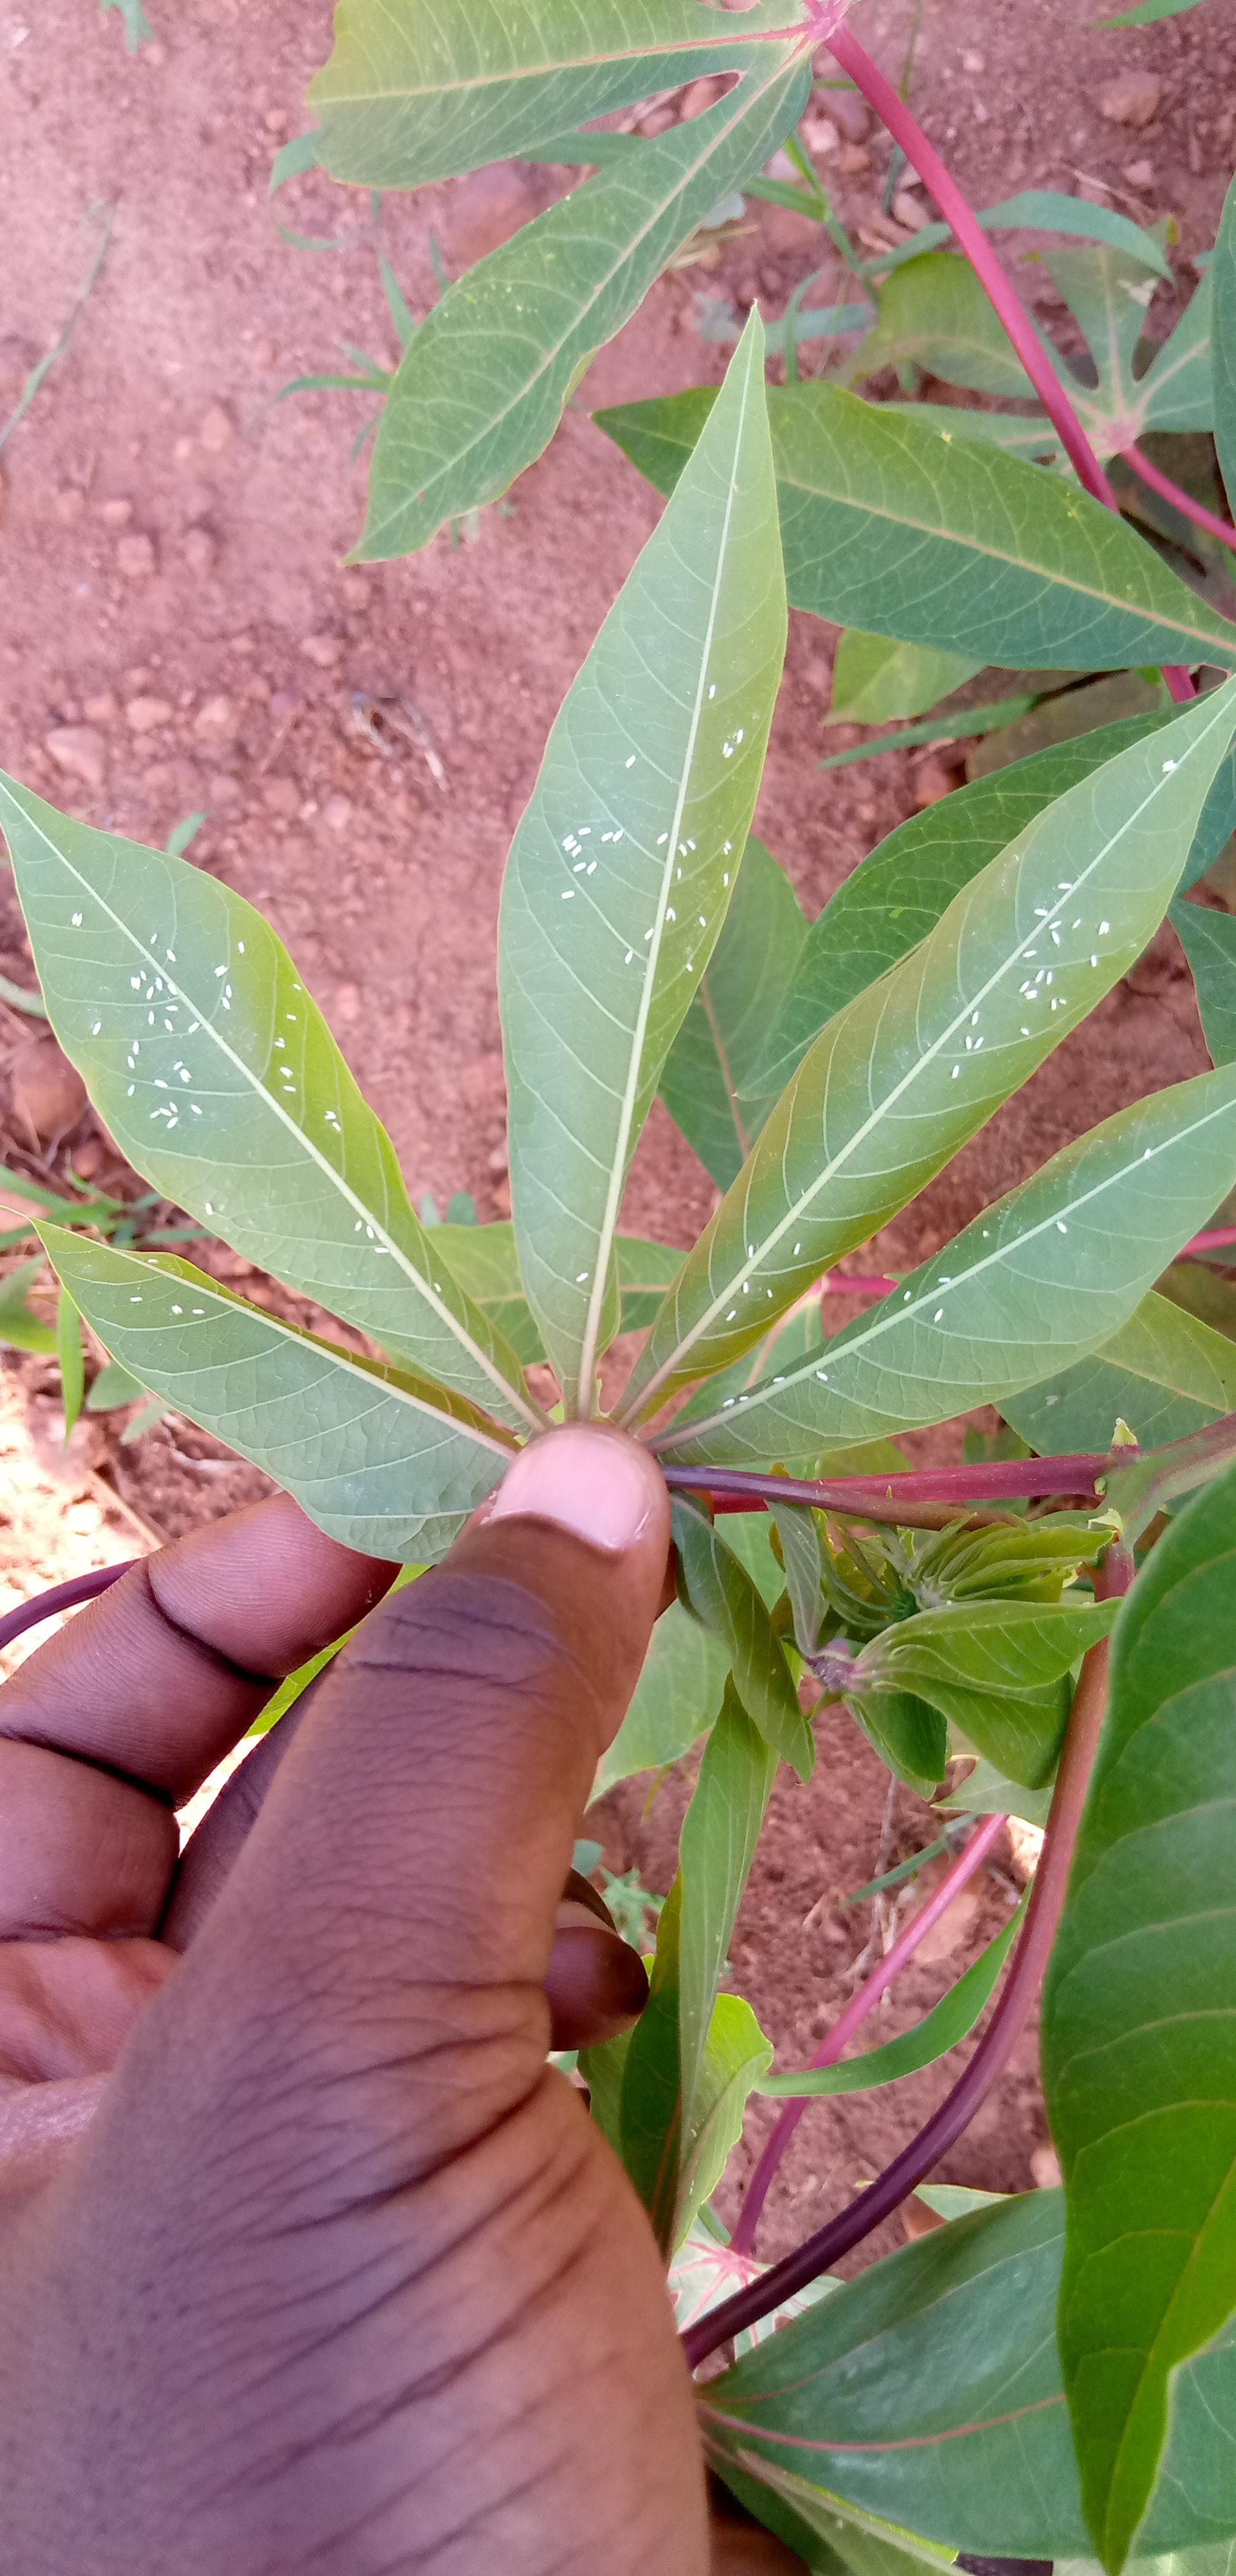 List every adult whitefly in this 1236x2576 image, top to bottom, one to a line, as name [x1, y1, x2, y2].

whitefly [706, 682, 716, 702]
whitefly [733, 726, 745, 746]
whitefly [721, 740, 729, 756]
whitefly [724, 746, 734, 759]
whitefly [623, 752, 639, 770]
whitefly [1161, 759, 1174, 769]
whitefly [1161, 762, 1177, 775]
whitefly [576, 825, 593, 837]
whitefly [612, 828, 624, 842]
whitefly [600, 831, 614, 843]
whitefly [655, 831, 669, 846]
whitefly [561, 834, 576, 848]
whitefly [686, 837, 697, 851]
whitefly [564, 839, 577, 853]
whitefly [724, 840, 733, 851]
whitefly [570, 843, 583, 858]
whitefly [677, 843, 688, 858]
whitefly [722, 846, 729, 857]
whitefly [586, 860, 599, 875]
whitefly [572, 860, 587, 875]
whitefly [675, 866, 684, 882]
whitefly [721, 871, 731, 889]
whitefly [1056, 880, 1074, 891]
whitefly [559, 889, 577, 902]
whitefly [671, 907, 679, 923]
whitefly [664, 907, 671, 923]
whitefly [1031, 907, 1048, 918]
whitefly [70, 911, 78, 927]
whitefly [76, 912, 84, 927]
whitefly [697, 914, 707, 929]
whitefly [1070, 916, 1083, 931]
whitefly [1048, 920, 1062, 931]
whitefly [1098, 921, 1106, 937]
whitefly [1104, 921, 1111, 935]
whitefly [642, 925, 655, 942]
whitefly [1051, 929, 1062, 947]
whitefly [148, 932, 160, 946]
whitefly [235, 940, 247, 956]
whitefly [165, 947, 179, 963]
whitefly [623, 947, 635, 967]
whitefly [1022, 948, 1039, 960]
whitefly [1089, 954, 1100, 969]
whitefly [683, 963, 695, 975]
whitefly [214, 964, 225, 974]
whitefly [216, 966, 228, 978]
whitefly [1034, 968, 1045, 985]
whitefly [1045, 968, 1054, 989]
whitefly [139, 969, 148, 981]
whitefly [130, 975, 135, 989]
whitefly [135, 975, 142, 992]
whitefly [154, 975, 165, 992]
whitefly [1017, 980, 1031, 995]
whitefly [166, 981, 179, 996]
whitefly [291, 982, 303, 991]
whitefly [225, 983, 234, 999]
whitefly [145, 984, 155, 1002]
whitefly [1023, 989, 1039, 996]
whitefly [1025, 994, 1038, 1002]
whitefly [220, 996, 232, 1010]
whitefly [1058, 996, 1069, 1006]
whitefly [1049, 998, 1058, 1013]
whitefly [164, 1003, 180, 1012]
whitefly [147, 1009, 157, 1027]
whitefly [969, 1010, 980, 1027]
whitefly [285, 1013, 299, 1022]
whitefly [163, 1017, 174, 1032]
whitefly [91, 1019, 102, 1037]
whitefly [187, 1019, 202, 1034]
whitefly [1017, 1025, 1031, 1037]
whitefly [964, 1034, 973, 1052]
whitefly [974, 1034, 987, 1052]
whitefly [276, 1035, 287, 1043]
whitefly [131, 1039, 143, 1057]
whitefly [273, 1041, 286, 1050]
whitefly [125, 1055, 138, 1070]
whitefly [173, 1060, 185, 1071]
whitefly [947, 1063, 962, 1082]
whitefly [277, 1065, 295, 1079]
whitefly [181, 1068, 193, 1079]
whitefly [178, 1070, 189, 1084]
whitefly [153, 1078, 169, 1089]
whitefly [125, 1083, 138, 1098]
whitefly [280, 1084, 299, 1094]
whitefly [168, 1101, 181, 1113]
whitefly [189, 1103, 204, 1117]
whitefly [159, 1108, 173, 1117]
whitefly [149, 1109, 160, 1121]
whitefly [323, 1110, 335, 1115]
whitefly [323, 1115, 339, 1121]
whitefly [164, 1116, 179, 1130]
whitefly [332, 1121, 342, 1132]
whitefly [1141, 1146, 1153, 1162]
whitefly [204, 1200, 216, 1217]
whitefly [352, 1219, 364, 1233]
whitefly [1054, 1220, 1071, 1236]
whitefly [364, 1224, 375, 1240]
whitefly [979, 1227, 991, 1242]
whitefly [792, 1240, 802, 1257]
whitefly [746, 1244, 756, 1260]
whitefly [371, 1245, 390, 1255]
whitefly [145, 1257, 159, 1265]
whitefly [570, 1270, 593, 1286]
whitefly [935, 1274, 952, 1285]
whitefly [741, 1279, 751, 1295]
whitefly [432, 1280, 445, 1294]
whitefly [766, 1287, 775, 1300]
whitefly [900, 1289, 913, 1303]
whitefly [128, 1294, 144, 1304]
whitefly [174, 1304, 183, 1314]
whitefly [170, 1305, 178, 1315]
whitefly [931, 1307, 944, 1324]
whitefly [191, 1308, 206, 1316]
whitefly [724, 1308, 738, 1323]
whitefly [815, 1369, 830, 1385]
whitefly [771, 1375, 785, 1385]
whitefly [738, 1395, 751, 1403]
whitefly [721, 1397, 735, 1410]